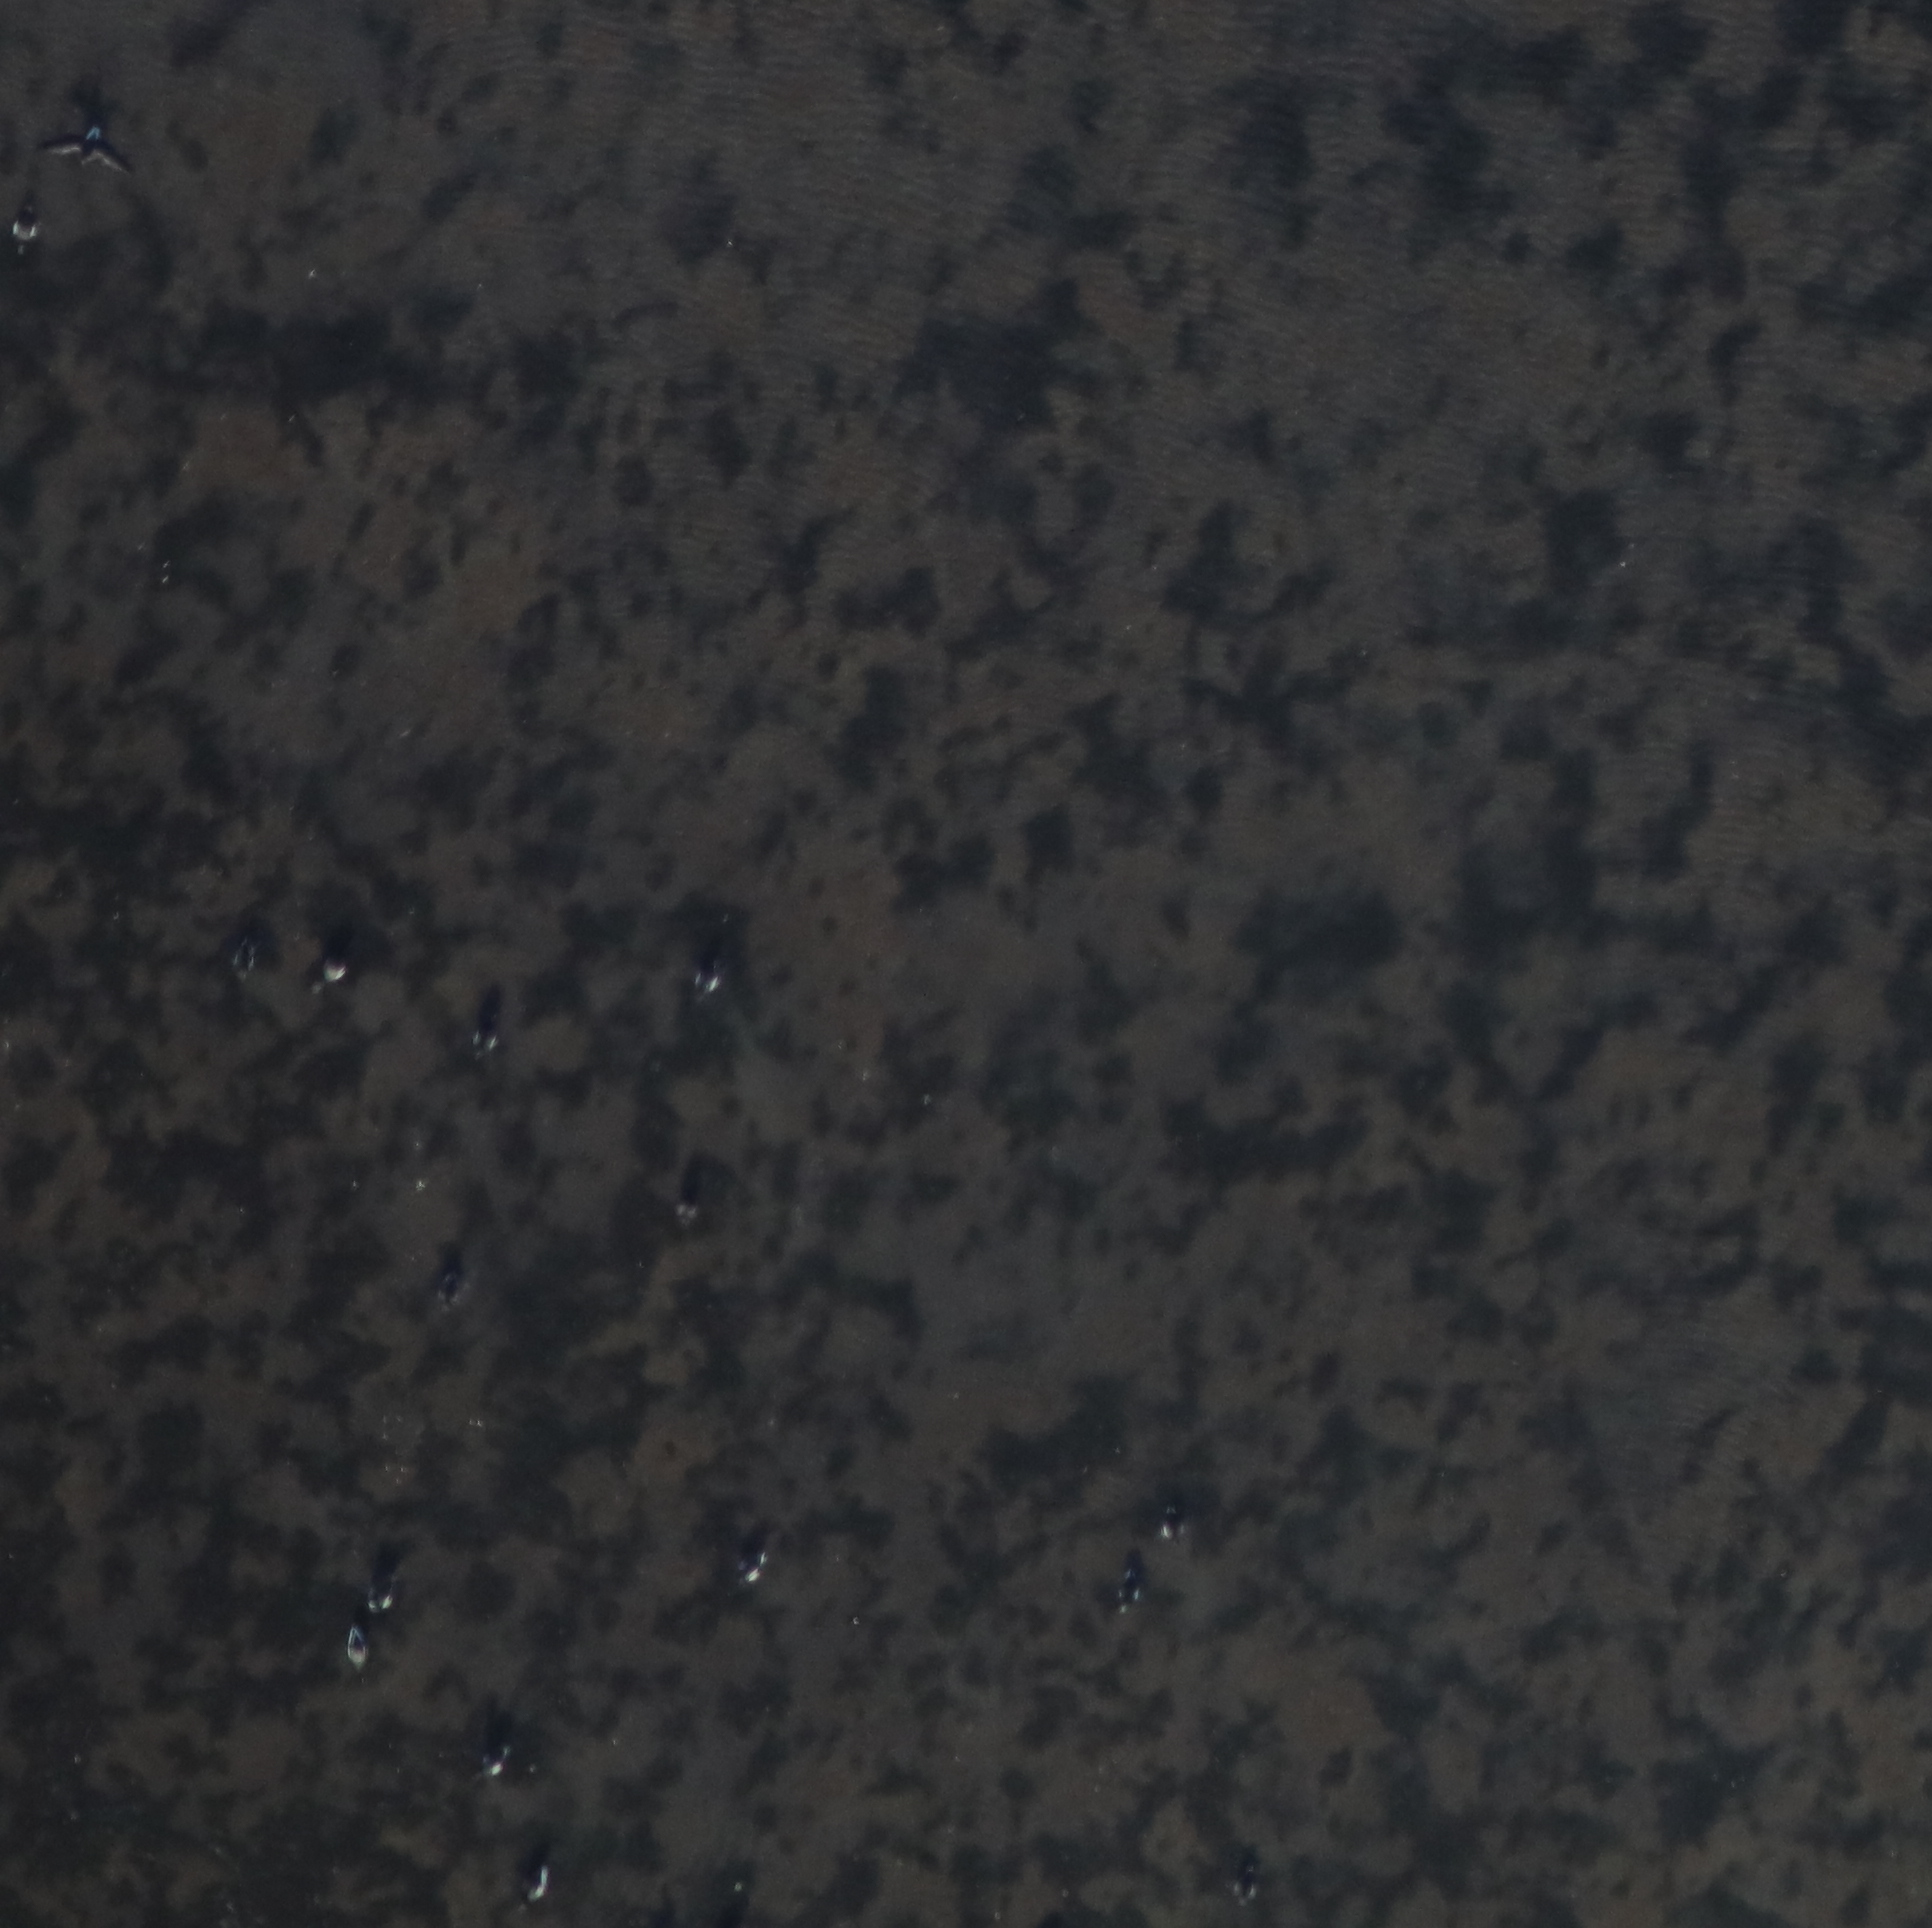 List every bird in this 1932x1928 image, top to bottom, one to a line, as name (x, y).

brant (89, 147)
brant (21, 226)
brant (240, 964)
brant (333, 968)
brant (707, 981)
brant (482, 1037)
brant (694, 1210)
brant (453, 1290)
brant (1173, 1527)
brant (751, 1566)
brant (1126, 1597)
brant (379, 1600)
brant (357, 1643)
brant (490, 1763)
brant (1243, 1881)
brant (541, 1886)